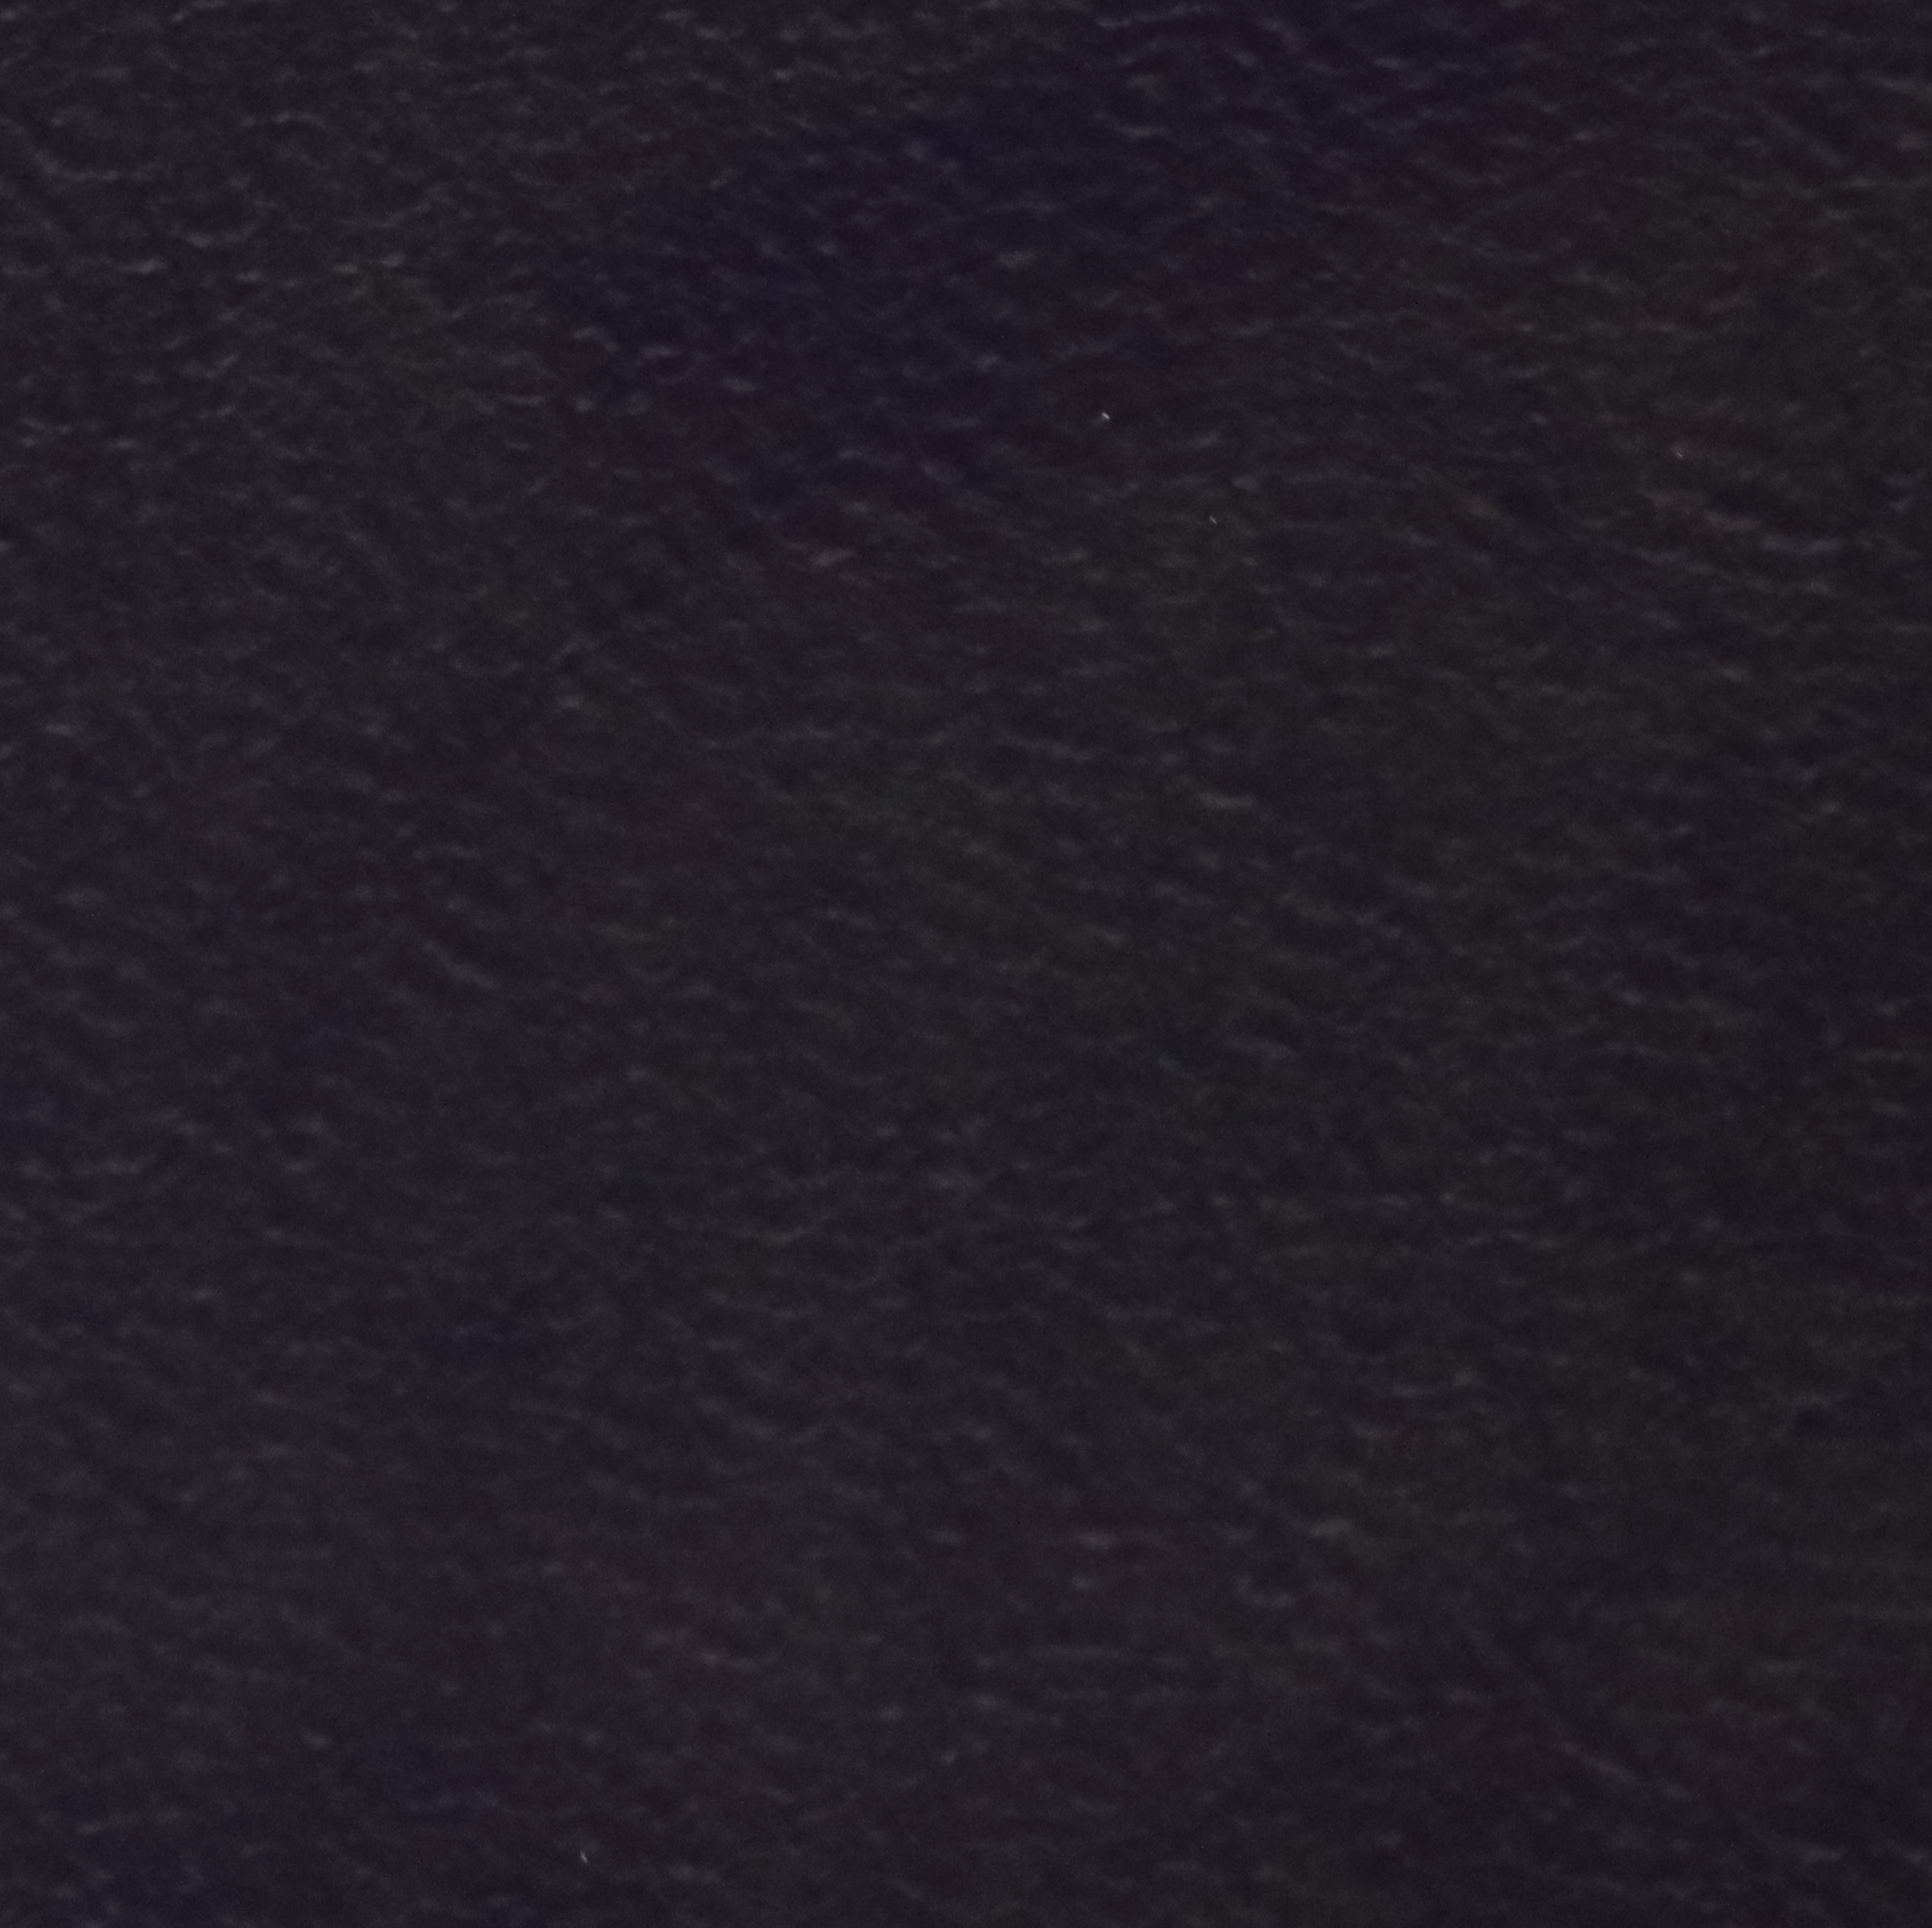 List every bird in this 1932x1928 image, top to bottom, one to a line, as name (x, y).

None